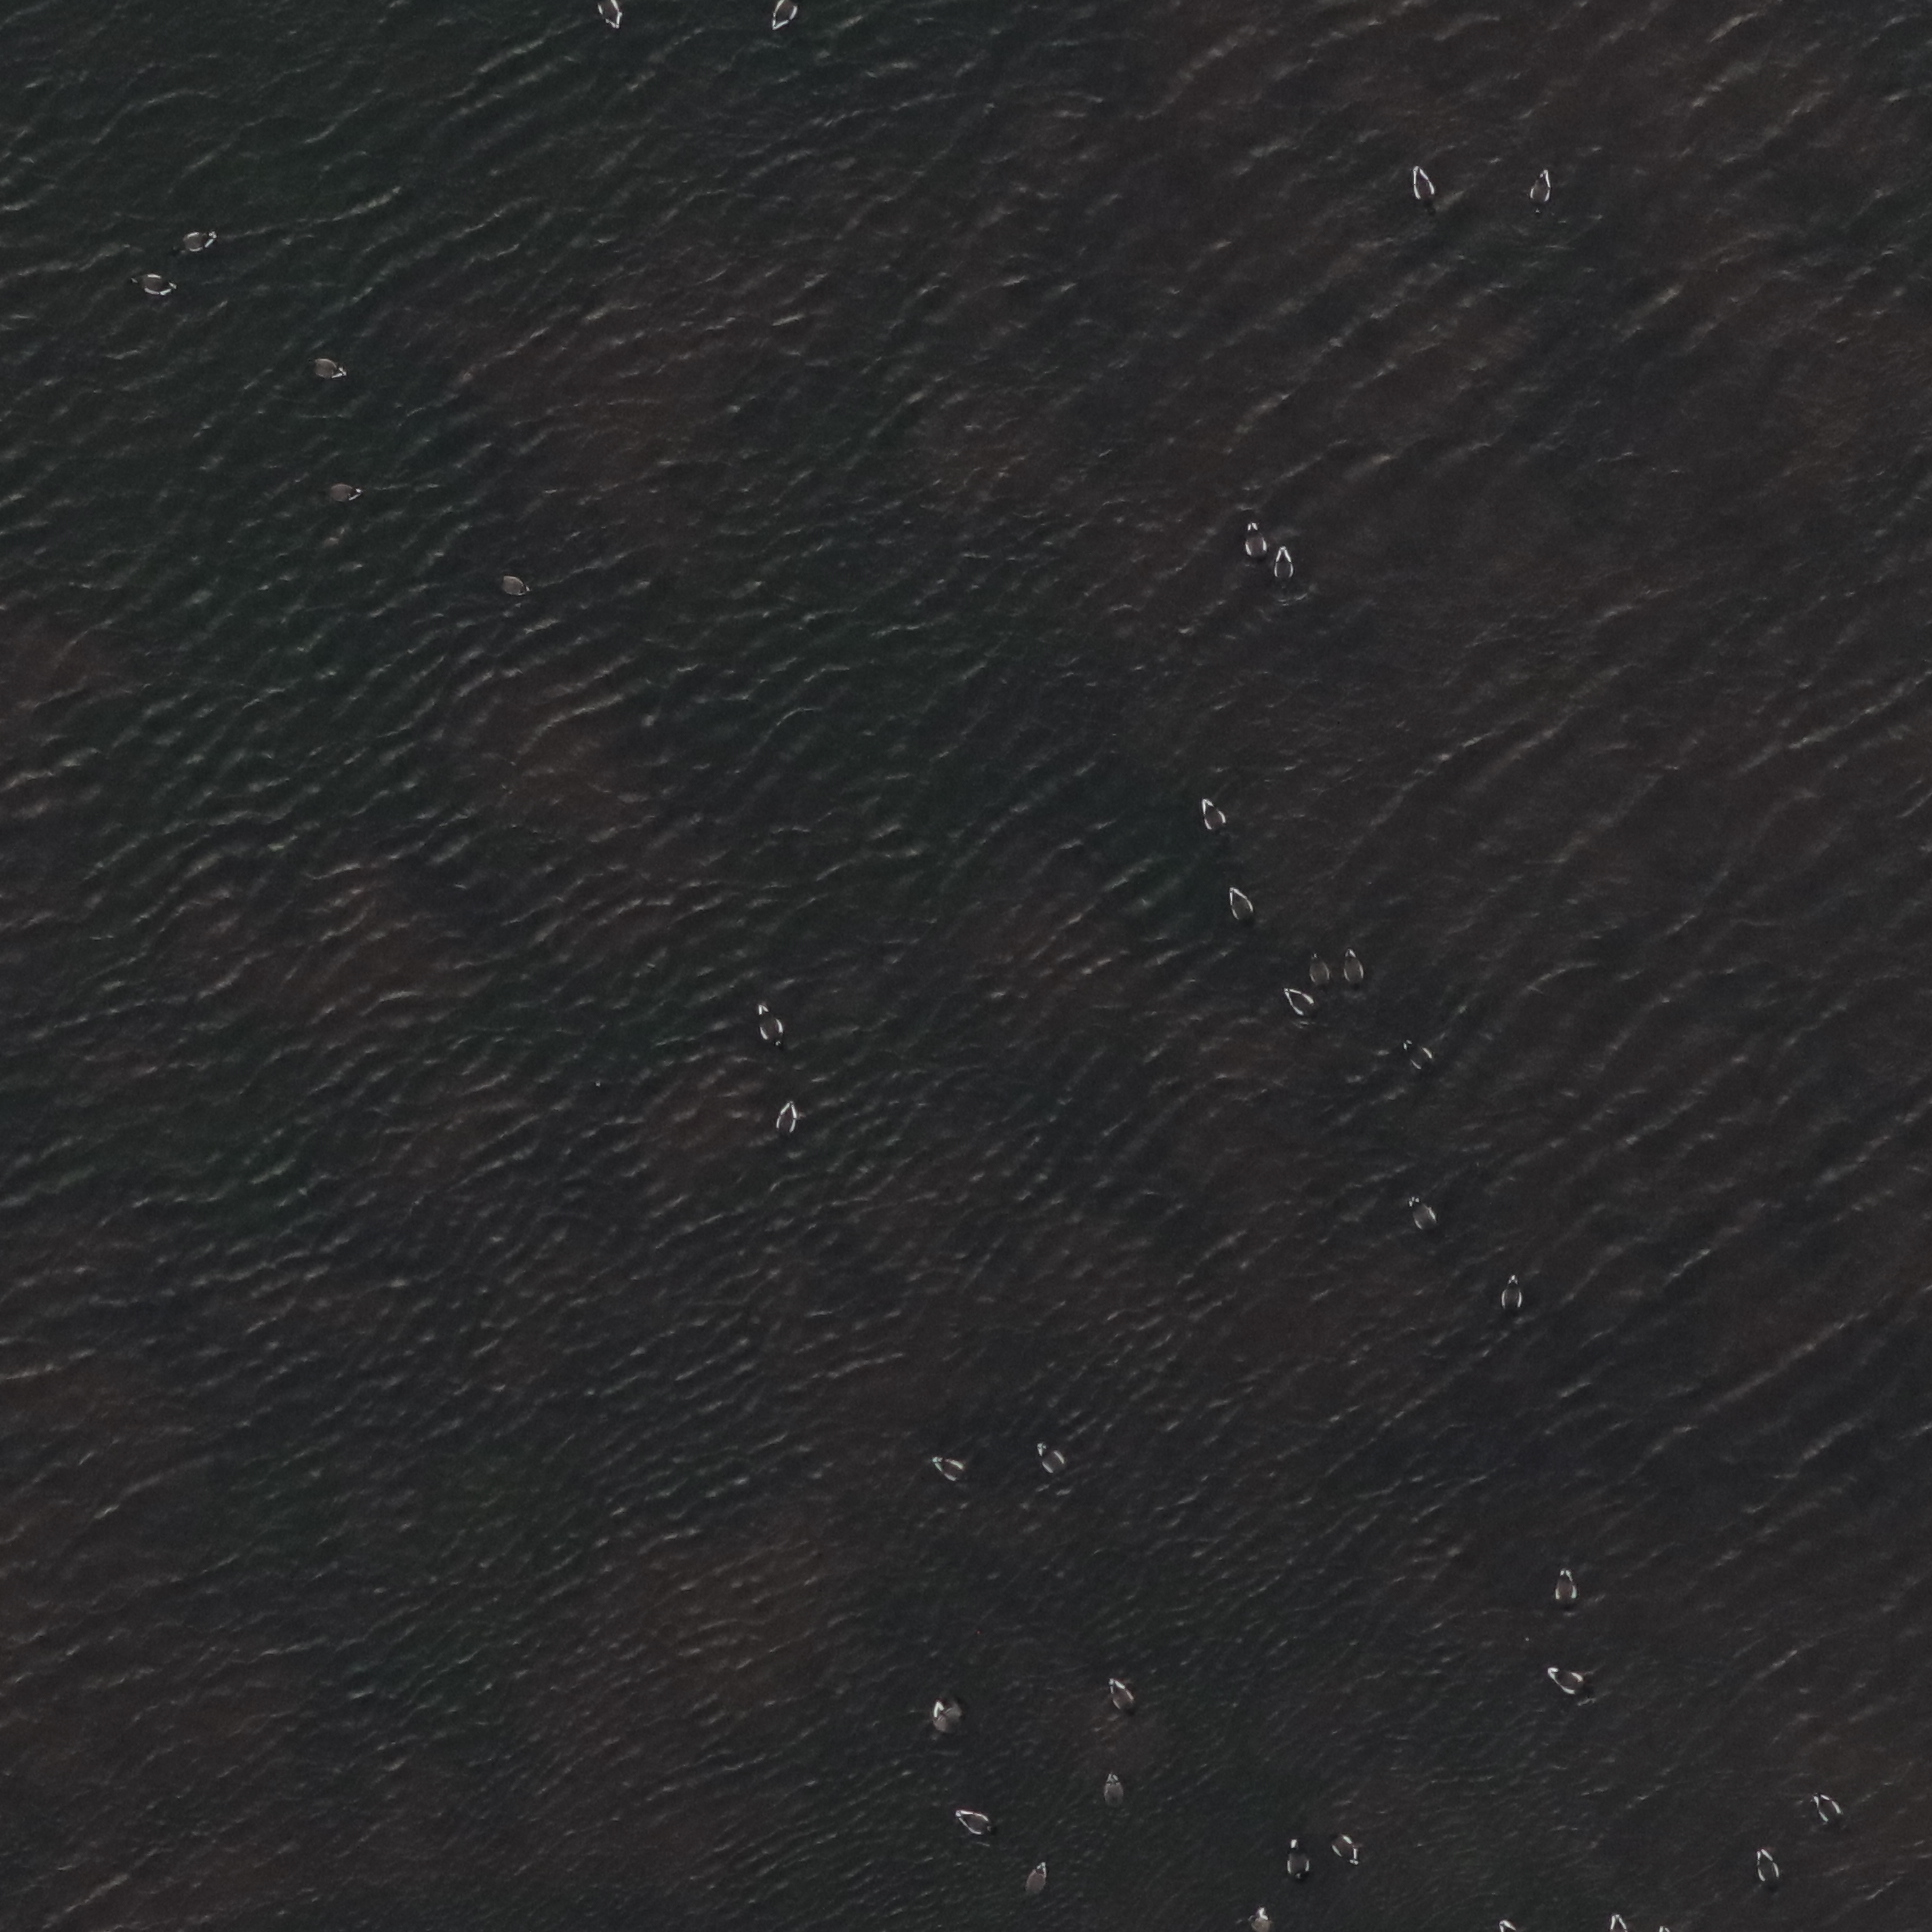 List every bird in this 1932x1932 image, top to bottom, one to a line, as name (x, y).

brant (610, 11)
brant (785, 11)
brant (1424, 187)
brant (1540, 191)
brant (194, 243)
brant (150, 283)
brant (327, 367)
brant (343, 493)
brant (1261, 544)
brant (1283, 570)
brant (513, 585)
brant (1215, 819)
brant (1242, 908)
brant (1355, 969)
brant (1321, 971)
brant (1301, 1003)
brant (770, 1028)
brant (1421, 1057)
brant (785, 1121)
brant (1423, 1213)
brant (1510, 1295)
brant (1052, 1460)
brant (950, 1469)
brant (1566, 1591)
brant (1568, 1680)
brant (1121, 1698)
brant (945, 1716)
brant (1114, 1788)
brant (1825, 1806)
brant (975, 1824)
brant (1345, 1848)
brant (1298, 1859)
brant (1767, 1868)
brant (1037, 1878)
brant (1259, 1923)